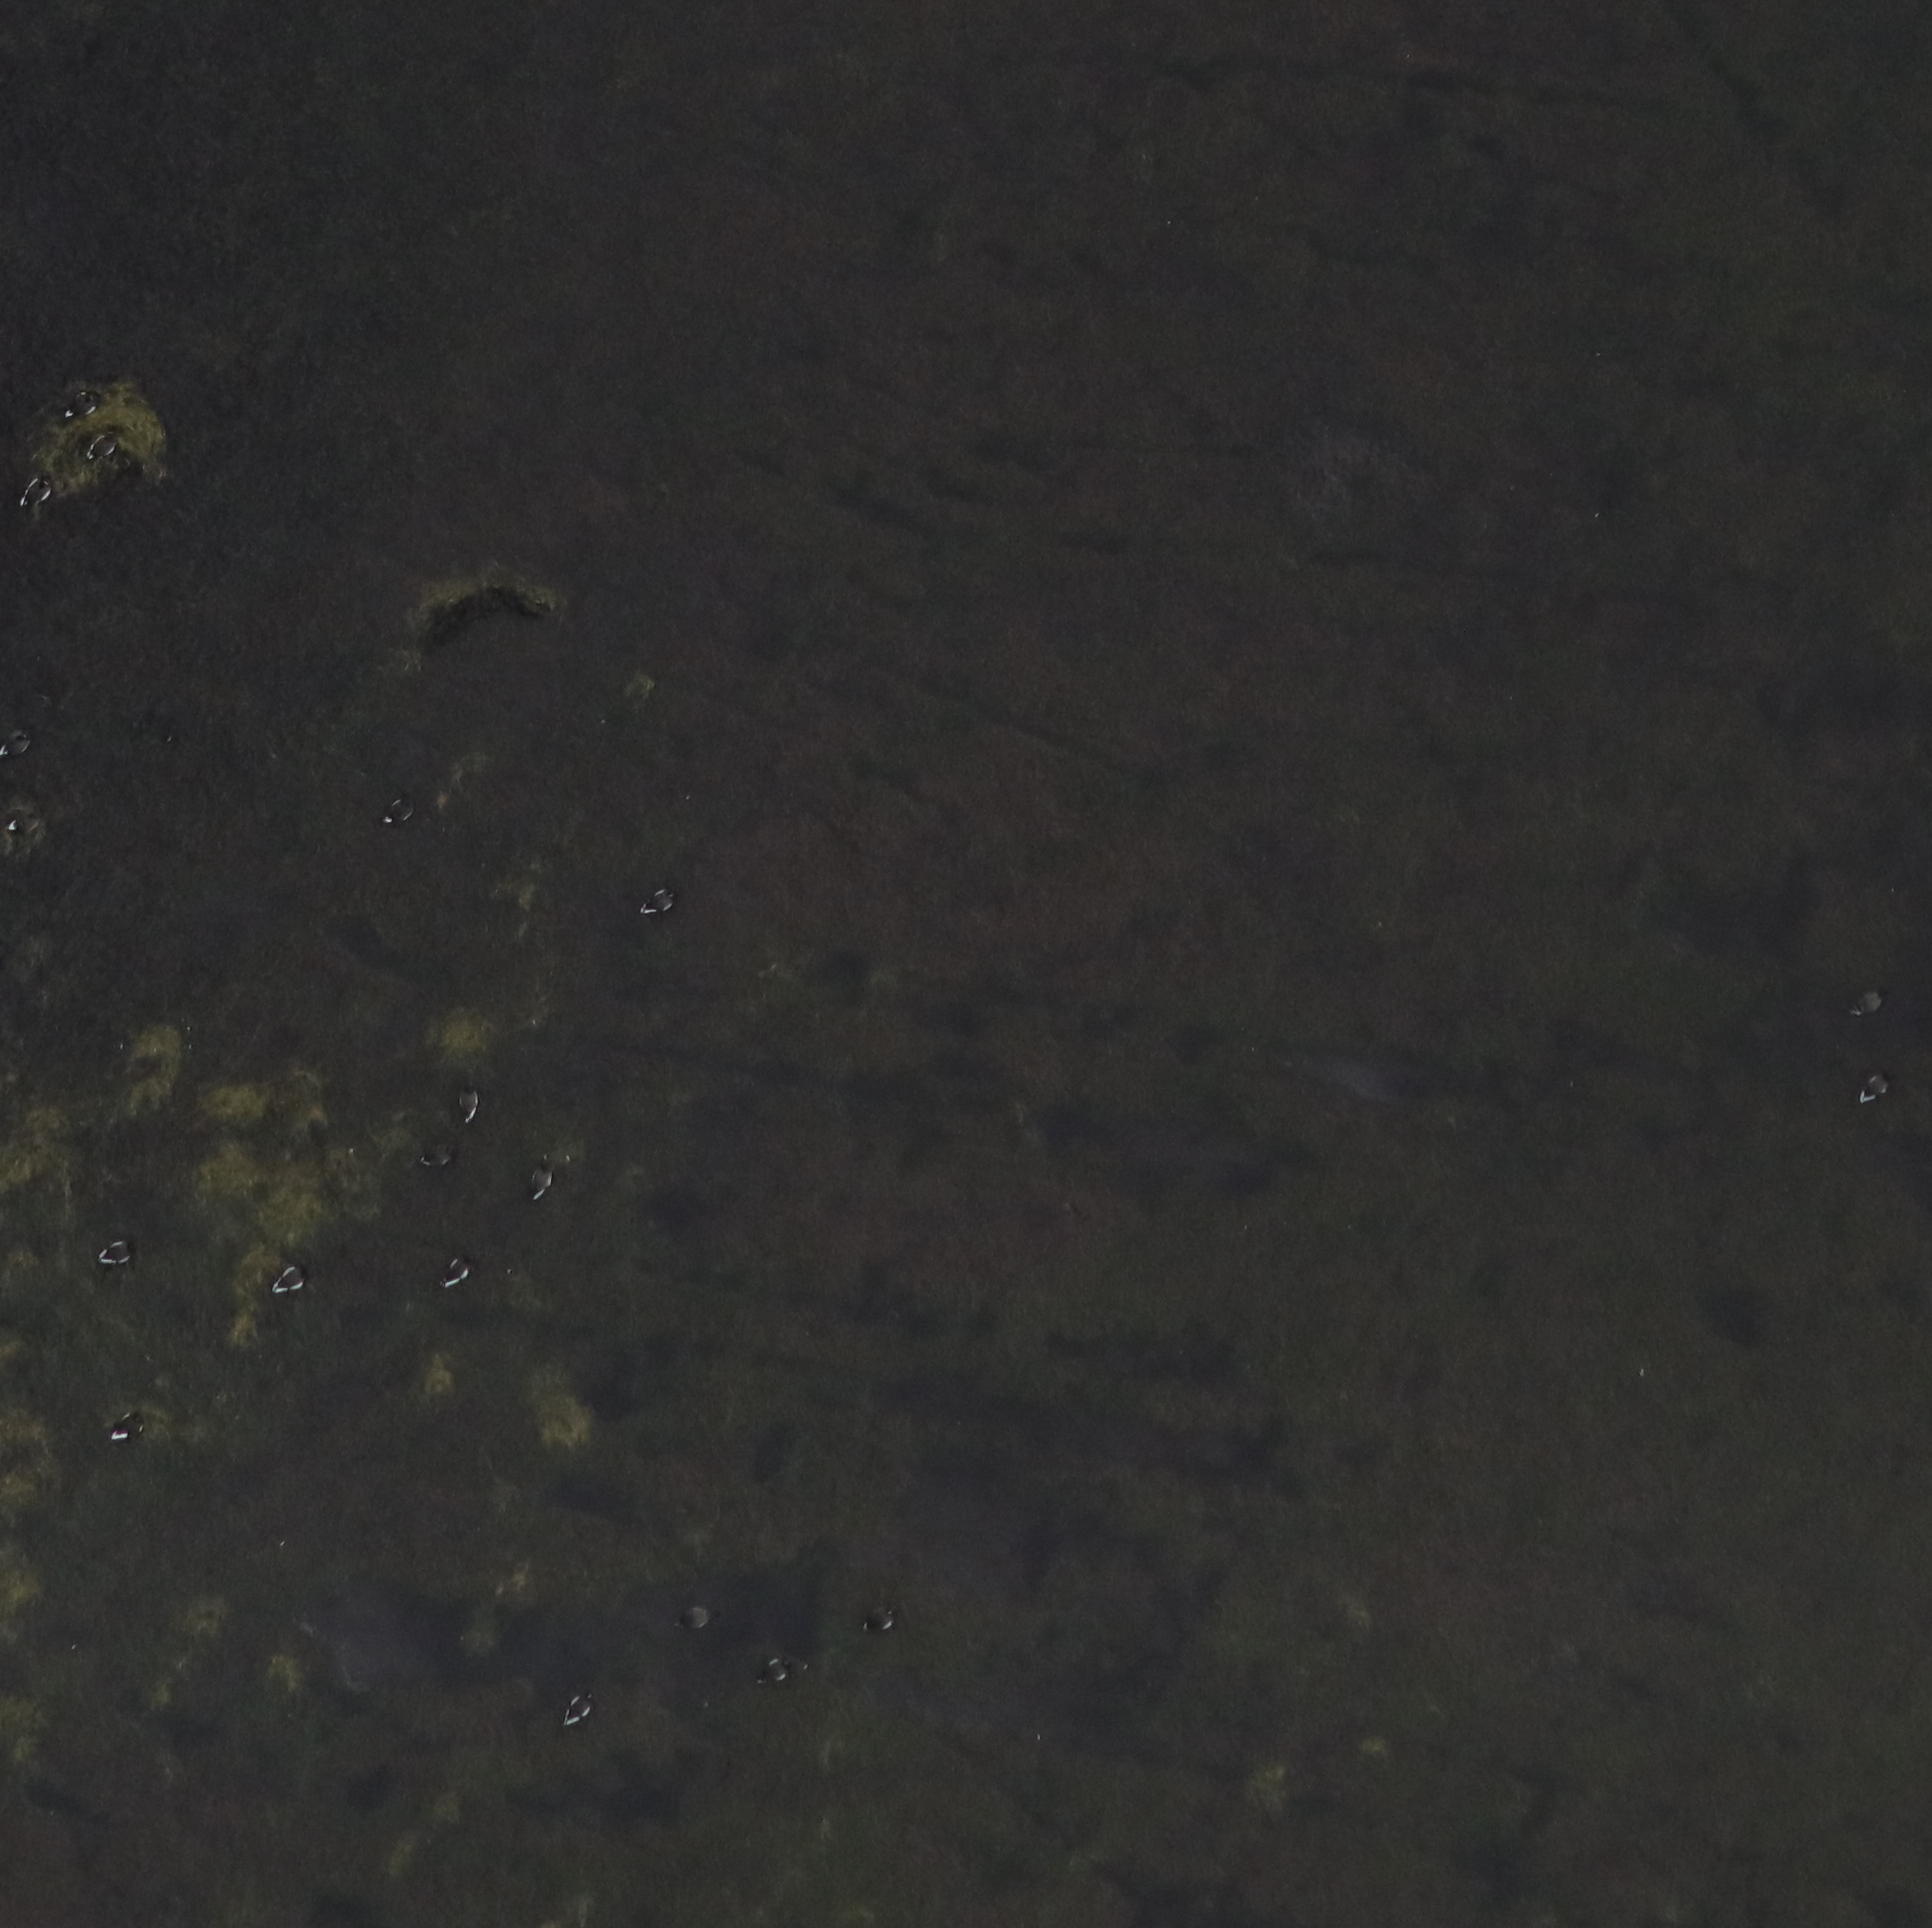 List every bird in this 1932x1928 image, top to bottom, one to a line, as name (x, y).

brant (82, 405)
brant (103, 447)
brant (36, 492)
brant (14, 744)
brant (398, 813)
brant (18, 828)
brant (658, 900)
brant (1866, 1004)
brant (1874, 1083)
brant (468, 1104)
brant (438, 1154)
brant (543, 1178)
brant (116, 1252)
brant (456, 1271)
brant (290, 1279)
brant (125, 1426)
brant (877, 1618)
brant (697, 1622)
brant (778, 1669)
brant (577, 1707)